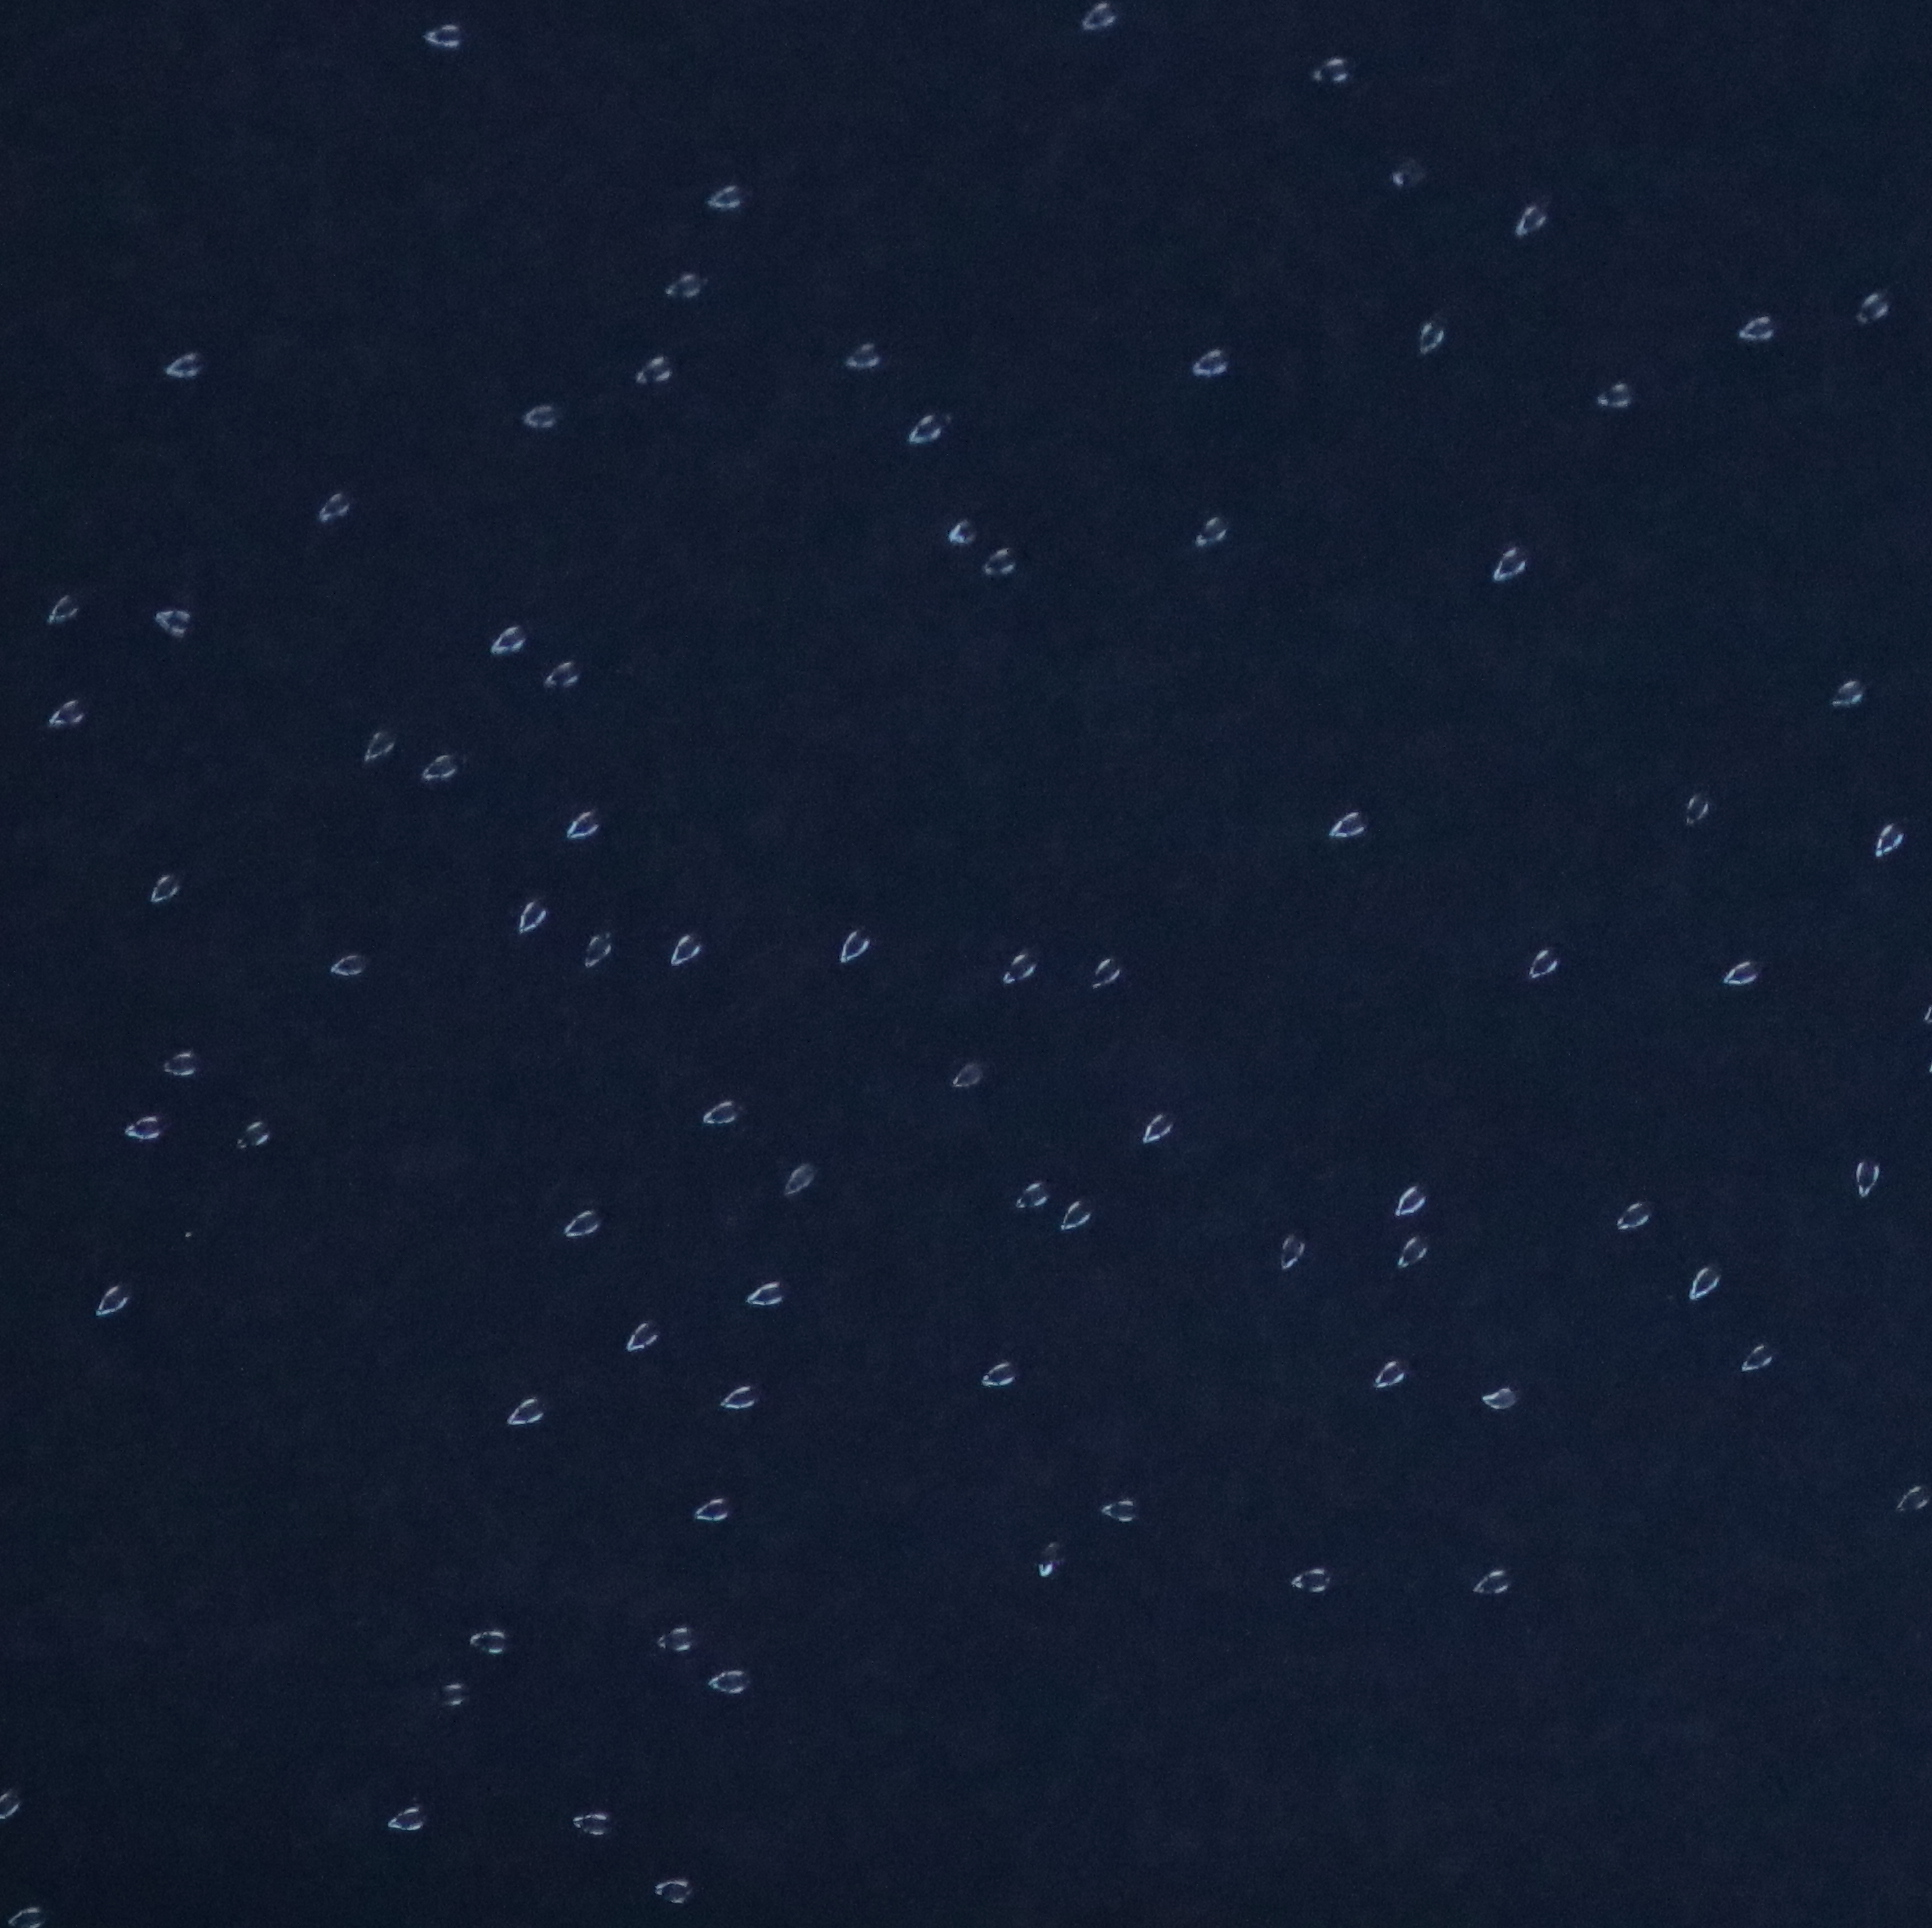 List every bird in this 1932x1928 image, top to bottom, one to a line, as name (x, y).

brant (1101, 15)
brant (446, 36)
brant (1333, 71)
brant (1407, 169)
brant (726, 196)
brant (1532, 216)
brant (691, 282)
brant (1875, 305)
brant (1759, 327)
brant (1429, 335)
brant (867, 354)
brant (1210, 363)
brant (655, 366)
brant (185, 367)
brant (1615, 395)
brant (540, 413)
brant (924, 425)
brant (334, 504)
brant (963, 529)
brant (1215, 530)
brant (999, 559)
brant (1511, 562)
brant (63, 607)
brant (178, 623)
brant (511, 639)
brant (564, 672)
brant (1850, 694)
brant (70, 710)
brant (380, 743)
brant (443, 766)
brant (1695, 807)
brant (586, 822)
brant (1349, 824)
brant (1889, 838)
brant (165, 887)
brant (532, 914)
brant (855, 944)
brant (598, 947)
brant (686, 948)
brant (1544, 963)
brant (351, 965)
brant (1021, 967)
brant (1107, 971)
brant (1743, 973)
brant (183, 1062)
brant (971, 1074)
brant (726, 1114)
brant (149, 1128)
brant (1158, 1129)
brant (254, 1136)
brant (1866, 1175)
brant (800, 1180)
brant (1034, 1196)
brant (1414, 1200)
brant (1076, 1214)
brant (1635, 1216)
brant (586, 1223)
brant (1291, 1249)
brant (1414, 1254)
brant (1705, 1280)
brant (770, 1293)
brant (117, 1298)
brant (644, 1336)
brant (1759, 1357)
brant (1392, 1374)
brant (1002, 1375)
brant (742, 1398)
brant (1504, 1401)
brant (528, 1412)
brant (1914, 1499)
brant (715, 1510)
brant (1125, 1510)
brant (1054, 1556)
brant (1314, 1580)
brant (1492, 1580)
brant (677, 1637)
brant (492, 1643)
brant (732, 1682)
brant (453, 1694)
brant (8, 1804)
brant (411, 1819)
brant (595, 1824)
brant (676, 1892)
brant (29, 1921)